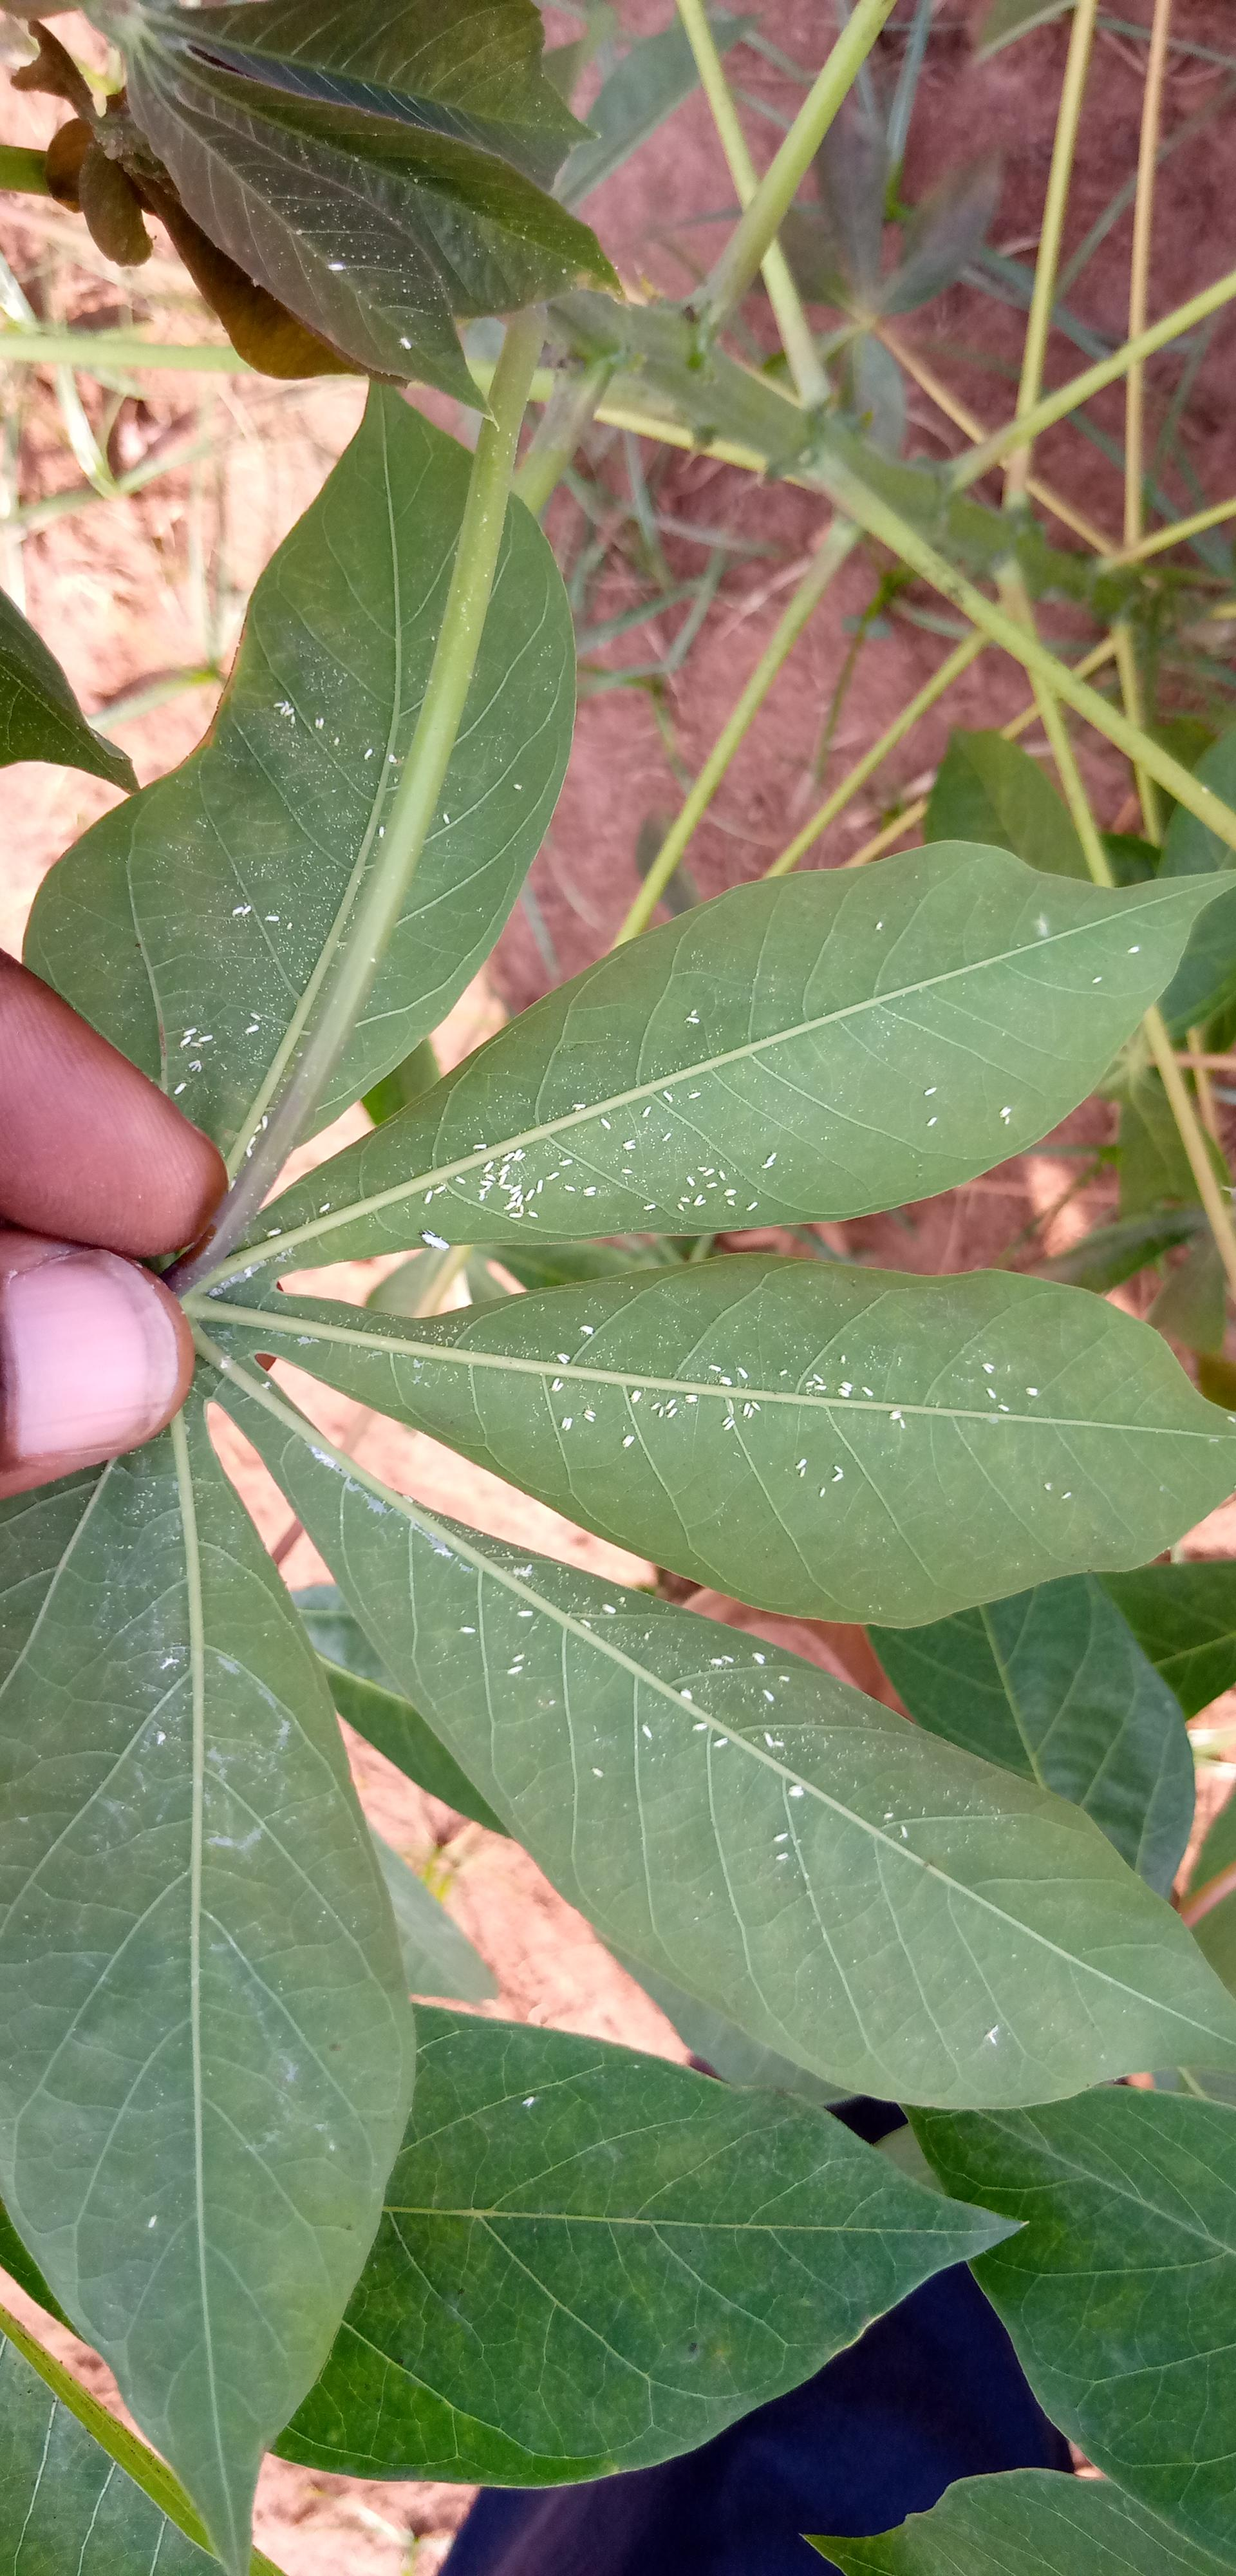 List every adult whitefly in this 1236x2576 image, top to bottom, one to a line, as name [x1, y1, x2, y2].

whitefly [325, 262, 343, 272]
whitefly [397, 335, 415, 355]
whitefly [285, 699, 288, 712]
whitefly [272, 701, 284, 708]
whitefly [285, 708, 295, 715]
whitefly [289, 714, 297, 725]
whitefly [315, 715, 326, 729]
whitefly [331, 734, 346, 751]
whitefly [362, 748, 374, 761]
whitefly [386, 752, 398, 766]
whitefly [510, 782, 525, 792]
whitefly [440, 811, 451, 827]
whitefly [377, 823, 387, 840]
whitefly [243, 905, 253, 918]
whitefly [232, 905, 244, 920]
whitefly [263, 913, 281, 923]
whitefly [872, 920, 886, 933]
whitefly [285, 921, 295, 933]
whitefly [1121, 943, 1143, 959]
whitefly [1089, 975, 1104, 988]
whitefly [248, 1010, 263, 1023]
whitefly [684, 1016, 702, 1027]
whitefly [242, 1023, 260, 1036]
whitefly [182, 1027, 198, 1036]
whitefly [198, 1034, 214, 1045]
whitefly [180, 1036, 191, 1048]
whitefly [188, 1041, 203, 1048]
whitefly [187, 1059, 202, 1074]
whitefly [172, 1081, 187, 1095]
whitefly [922, 1083, 938, 1097]
whitefly [662, 1088, 675, 1104]
whitefly [686, 1090, 703, 1101]
whitefly [570, 1101, 587, 1110]
whitefly [639, 1104, 654, 1120]
whitefly [998, 1105, 1011, 1119]
whitefly [260, 1115, 269, 1132]
whitefly [925, 1116, 937, 1128]
whitefly [1003, 1116, 1013, 1126]
whitefly [599, 1117, 612, 1132]
whitefly [253, 1122, 261, 1134]
whitefly [660, 1130, 675, 1144]
whitefly [247, 1135, 256, 1146]
whitefly [623, 1137, 637, 1147]
whitefly [471, 1141, 488, 1152]
whitefly [624, 1144, 638, 1153]
whitefly [245, 1146, 254, 1158]
whitefly [765, 1150, 778, 1162]
whitefly [502, 1151, 514, 1162]
whitefly [558, 1156, 575, 1168]
whitefly [483, 1159, 495, 1173]
whitefly [761, 1161, 776, 1171]
whitefly [498, 1163, 512, 1175]
whitefly [695, 1163, 708, 1173]
whitefly [620, 1166, 635, 1177]
whitefly [704, 1166, 716, 1178]
whitefly [716, 1168, 729, 1182]
whitefly [545, 1170, 561, 1180]
whitefly [484, 1172, 496, 1181]
whitefly [498, 1173, 508, 1185]
whitefly [684, 1173, 696, 1187]
whitefly [453, 1175, 466, 1185]
whitefly [478, 1179, 493, 1187]
whitefly [536, 1179, 545, 1195]
whitefly [704, 1181, 719, 1189]
whitefly [433, 1183, 447, 1195]
whitefly [561, 1183, 576, 1195]
whitefly [509, 1184, 523, 1195]
whitefly [583, 1185, 598, 1193]
whitefly [476, 1186, 489, 1203]
whitefly [525, 1188, 536, 1202]
whitefly [722, 1188, 738, 1197]
whitefly [422, 1189, 432, 1206]
whitefly [510, 1190, 523, 1202]
whitefly [583, 1192, 597, 1197]
whitefly [691, 1193, 707, 1207]
whitefly [677, 1196, 689, 1203]
whitefly [724, 1198, 738, 1209]
whitefly [316, 1200, 332, 1217]
whitefly [503, 1200, 516, 1211]
whitefly [744, 1200, 760, 1213]
whitefly [641, 1202, 657, 1212]
whitefly [675, 1203, 686, 1213]
whitefly [527, 1209, 539, 1220]
whitefly [507, 1211, 523, 1220]
whitefly [266, 1224, 285, 1238]
whitefly [577, 1322, 595, 1338]
whitefly [560, 1352, 570, 1360]
whitefly [838, 1353, 848, 1365]
whitefly [555, 1354, 568, 1364]
whitefly [980, 1361, 996, 1376]
whitefly [706, 1363, 722, 1373]
whitefly [736, 1366, 749, 1380]
whitefly [778, 1366, 790, 1378]
whitefly [813, 1372, 823, 1383]
whitefly [718, 1374, 731, 1381]
whitefly [550, 1376, 560, 1392]
whitefly [718, 1379, 733, 1387]
whitefly [803, 1379, 816, 1387]
whitefly [840, 1380, 852, 1390]
whitefly [556, 1381, 563, 1392]
whitefly [814, 1384, 828, 1390]
whitefly [860, 1385, 875, 1397]
whitefly [1023, 1385, 1040, 1399]
whitefly [984, 1386, 997, 1400]
whitefly [628, 1387, 642, 1404]
whitefly [836, 1388, 849, 1399]
whitefly [685, 1393, 698, 1398]
whitefly [665, 1397, 677, 1412]
whitefly [684, 1398, 698, 1405]
whitefly [750, 1401, 763, 1411]
whitefly [650, 1401, 662, 1414]
whitefly [743, 1402, 751, 1417]
whitefly [993, 1402, 1011, 1415]
whitefly [658, 1406, 666, 1419]
whitefly [668, 1406, 679, 1423]
whitefly [747, 1408, 754, 1421]
whitefly [583, 1408, 595, 1417]
whitefly [889, 1409, 902, 1420]
whitefly [583, 1413, 595, 1423]
whitefly [1226, 1414, 1236, 1424]
whitefly [722, 1416, 733, 1428]
whitefly [561, 1416, 568, 1430]
whitefly [566, 1416, 573, 1433]
whitefly [899, 1417, 906, 1430]
whitefly [724, 1419, 736, 1432]
whitefly [618, 1433, 636, 1449]
whitefly [795, 1458, 807, 1470]
whitefly [832, 1463, 845, 1473]
whitefly [799, 1466, 807, 1479]
whitefly [830, 1472, 845, 1483]
whitefly [1041, 1480, 1052, 1492]
whitefly [818, 1484, 827, 1499]
whitefly [1060, 1488, 1072, 1502]
whitefly [519, 1563, 534, 1579]
whitefly [616, 1595, 628, 1607]
whitefly [600, 1602, 617, 1616]
whitefly [514, 1608, 535, 1618]
whitefly [577, 1617, 594, 1630]
whitefly [456, 1624, 478, 1636]
whitefly [750, 1650, 767, 1667]
whitefly [509, 1653, 527, 1663]
whitefly [721, 1654, 736, 1666]
whitefly [158, 1655, 187, 1671]
whitefly [707, 1656, 722, 1667]
whitefly [505, 1663, 525, 1676]
whitefly [775, 1673, 793, 1686]
whitefly [679, 1687, 693, 1701]
whitefly [760, 1687, 776, 1703]
whitefly [689, 1719, 710, 1733]
whitefly [640, 1723, 654, 1740]
whitefly [762, 1728, 774, 1749]
whitefly [152, 1730, 168, 1749]
whitefly [711, 1737, 729, 1749]
whitefly [772, 1737, 787, 1749]
whitefly [589, 1766, 604, 1779]
whitefly [787, 1783, 802, 1789]
whitefly [787, 1790, 805, 1798]
whitefly [881, 1810, 894, 1821]
whitefly [897, 1821, 911, 1842]
whitefly [771, 1827, 791, 1844]
whitefly [772, 1850, 791, 1864]
whitefly [982, 2023, 1004, 2049]
whitefly [520, 2094, 538, 2110]
whitefly [145, 2211, 161, 2232]